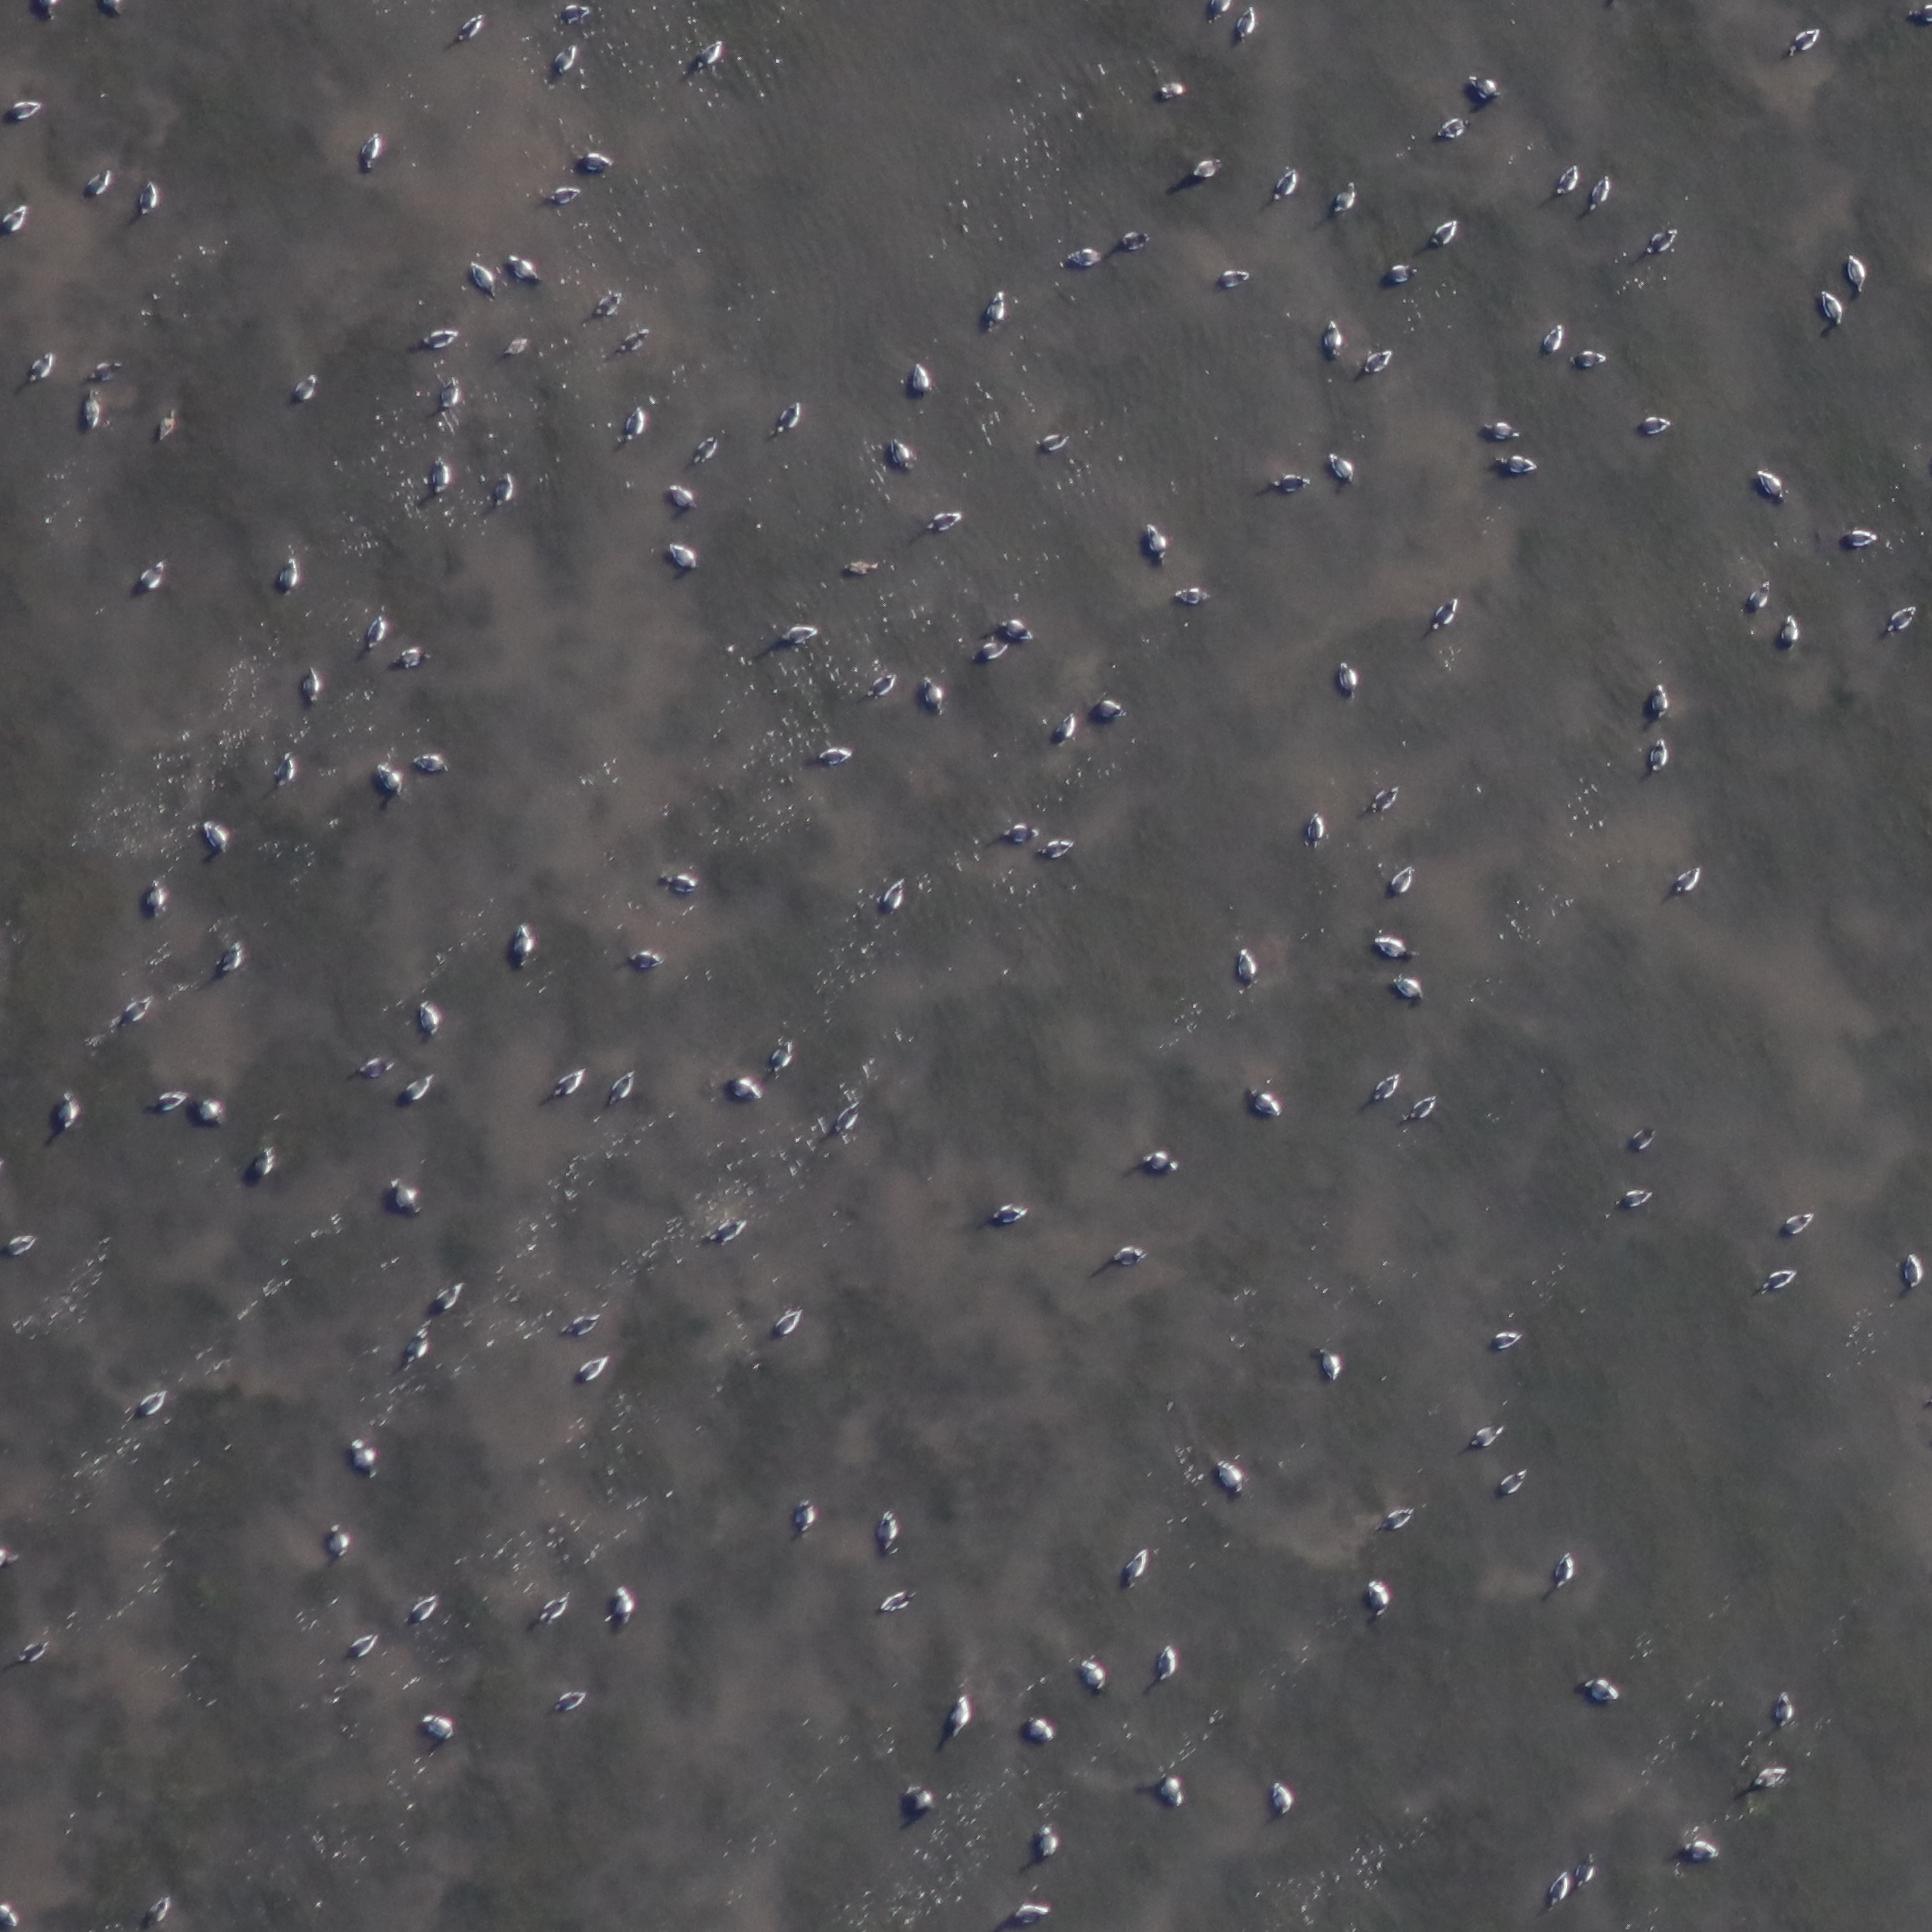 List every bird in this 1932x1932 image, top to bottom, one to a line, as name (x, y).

brant (1219, 0)
brant (1931, 13)
brant (575, 15)
brant (1249, 25)
brant (470, 26)
brant (1804, 41)
brant (711, 51)
brant (566, 61)
other bird (1170, 89)
brant (1486, 90)
brant (24, 108)
brant (1451, 127)
brant (370, 151)
brant (593, 164)
brant (1205, 168)
brant (98, 183)
brant (1284, 185)
brant (1570, 189)
brant (1597, 190)
brant (556, 196)
brant (150, 198)
brant (1345, 198)
brant (14, 221)
brant (1443, 234)
brant (1131, 241)
brant (1659, 241)
brant (1085, 258)
brant (524, 270)
brant (1854, 271)
brant (1400, 274)
brant (477, 276)
brant (1232, 280)
brant (612, 306)
brant (1832, 310)
brant (996, 312)
brant (438, 337)
brant (630, 337)
brant (1558, 338)
brant (1334, 341)
other bird (516, 346)
brant (1578, 358)
brant (1375, 362)
brant (39, 366)
brant (103, 376)
brant (922, 381)
brant (308, 390)
brant (449, 395)
brant (94, 416)
brant (789, 418)
brant (636, 424)
other bird (168, 425)
brant (1652, 425)
brant (1498, 431)
brant (1057, 441)
brant (705, 450)
brant (901, 453)
brant (1517, 464)
brant (1342, 470)
brant (436, 478)
brant (1287, 481)
brant (1772, 488)
brant (504, 489)
brant (682, 499)
brant (944, 522)
brant (1858, 541)
brant (1156, 545)
brant (683, 556)
other bird (861, 566)
brant (284, 576)
brant (150, 578)
brant (1757, 596)
brant (1191, 598)
brant (1450, 615)
brant (1901, 620)
brant (1020, 628)
brant (374, 630)
brant (1788, 633)
brant (798, 634)
brant (994, 648)
brant (411, 656)
brant (1347, 682)
brant (882, 683)
brant (313, 685)
brant (931, 697)
brant (1657, 704)
brant (1104, 709)
brant (1069, 731)
brant (1657, 755)
brant (837, 757)
brant (430, 764)
brant (284, 770)
brant (388, 778)
brant (1390, 801)
brant (1315, 831)
brant (1023, 834)
brant (215, 838)
brant (1059, 847)
brant (1685, 881)
brant (1399, 882)
brant (681, 886)
brant (891, 897)
brant (156, 907)
brant (1392, 947)
brant (520, 950)
brant (239, 954)
brant (649, 964)
brant (1245, 969)
brant (1409, 990)
brant (130, 1021)
brant (429, 1025)
brant (782, 1050)
brant (378, 1072)
brant (418, 1090)
brant (619, 1090)
brant (1386, 1091)
brant (563, 1094)
brant (747, 1095)
brant (171, 1098)
brant (1265, 1104)
brant (1426, 1109)
brant (205, 1112)
brant (67, 1114)
brant (848, 1119)
brant (1647, 1140)
brant (1167, 1163)
brant (269, 1164)
brant (1638, 1195)
brant (405, 1198)
brant (1004, 1212)
brant (1797, 1226)
brant (727, 1231)
brant (21, 1246)
brant (1127, 1257)
brant (1912, 1272)
brant (1776, 1280)
brant (444, 1300)
brant (787, 1324)
brant (580, 1328)
brant (1502, 1341)
brant (419, 1351)
brant (1335, 1360)
brant (593, 1373)
brant (150, 1406)
brant (1488, 1436)
brant (364, 1459)
brant (1236, 1478)
brant (1512, 1485)
brant (806, 1516)
brant (1393, 1520)
brant (888, 1534)
brant (329, 1538)
brant (1135, 1568)
brant (1565, 1569)
brant (1379, 1597)
brant (897, 1601)
brant (625, 1604)
brant (428, 1611)
brant (552, 1613)
brant (365, 1641)
brant (30, 1649)
brant (1165, 1666)
brant (1096, 1677)
brant (1601, 1690)
brant (569, 1702)
brant (1784, 1713)
brant (961, 1717)
brant (437, 1729)
brant (1037, 1732)
brant (1770, 1777)
brant (1170, 1790)
brant (920, 1800)
brant (1282, 1803)
brant (1046, 1844)
brant (1702, 1849)
brant (1584, 1872)
brant (1557, 1889)
brant (1030, 1912)
brant (157, 1914)
brant (10, 1917)